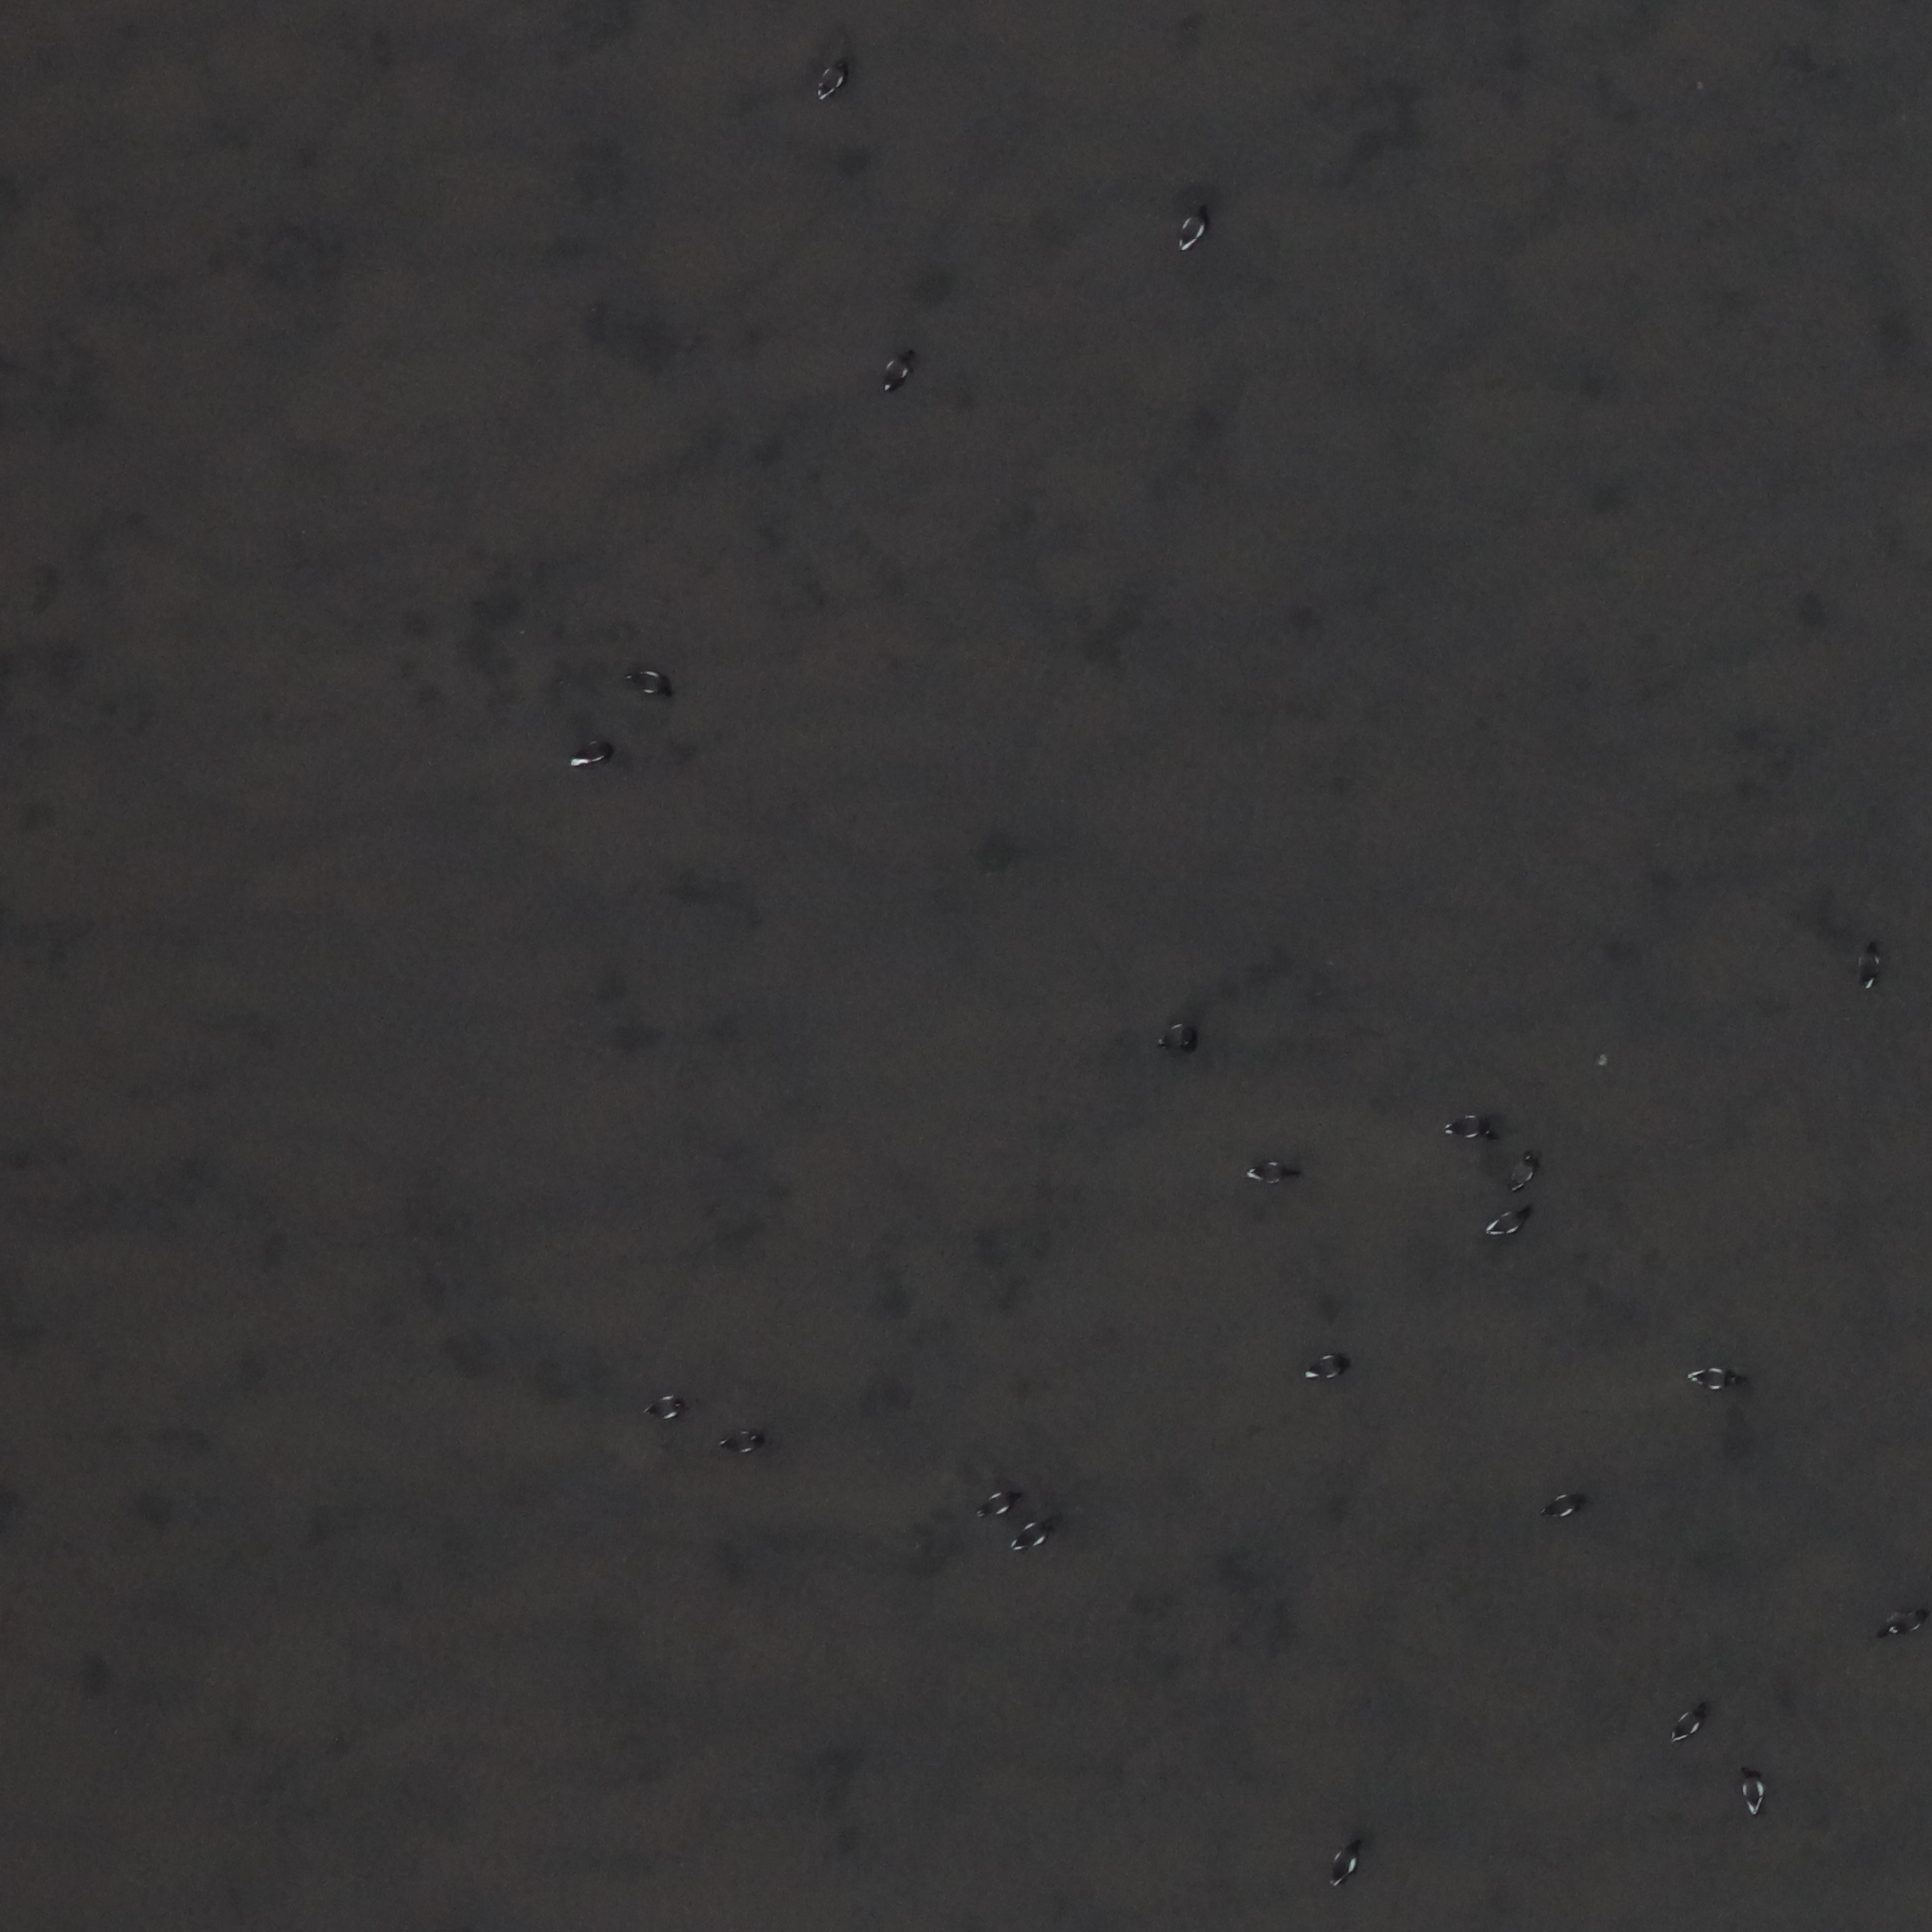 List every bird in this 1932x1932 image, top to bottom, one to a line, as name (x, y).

brant (832, 81)
brant (1193, 231)
brant (897, 376)
brant (652, 684)
brant (597, 742)
brant (1871, 966)
brant (1174, 1036)
brant (1475, 1121)
brant (1529, 1169)
brant (1273, 1172)
brant (1509, 1223)
brant (1331, 1373)
brant (1714, 1379)
brant (658, 1403)
brant (752, 1441)
brant (1001, 1502)
brant (1568, 1520)
brant (1032, 1533)
brant (1897, 1619)
brant (1688, 1722)
brant (1753, 1791)
brant (1344, 1862)